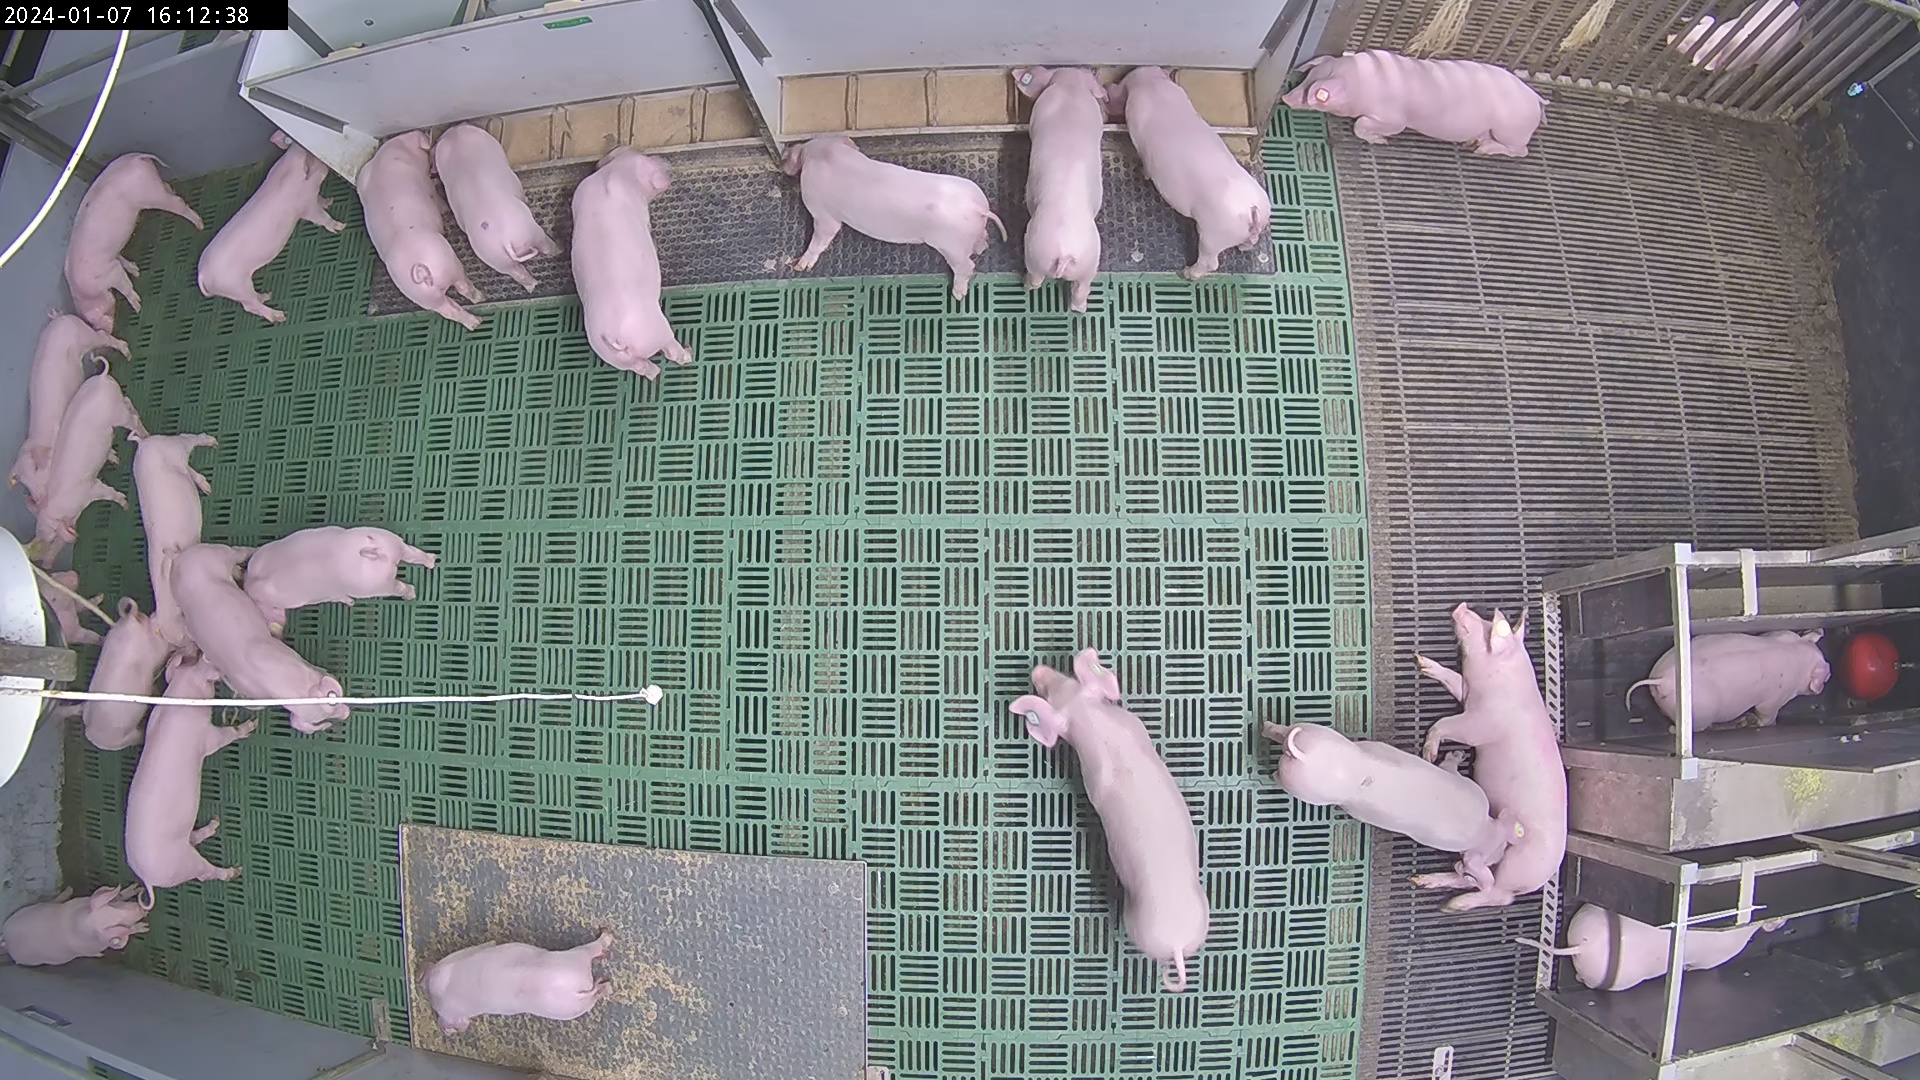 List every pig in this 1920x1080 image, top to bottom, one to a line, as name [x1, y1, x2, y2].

pig [1664, 0, 1801, 91]
pig [1283, 51, 1550, 157]
pig [1011, 63, 1111, 311]
pig [1106, 63, 1270, 281]
pig [432, 120, 564, 289]
pig [195, 129, 352, 322]
pig [354, 129, 489, 333]
pig [782, 134, 1010, 303]
pig [573, 143, 693, 382]
pig [62, 154, 202, 332]
pig [10, 313, 131, 504]
pig [25, 356, 150, 572]
pig [125, 432, 219, 657]
pig [232, 526, 436, 640]
pig [164, 542, 352, 735]
pig [35, 569, 105, 719]
pig [82, 598, 177, 752]
pig [1405, 603, 1566, 914]
pig [1626, 625, 1833, 733]
pig [123, 648, 258, 910]
pig [1008, 650, 1213, 992]
pig [1260, 719, 1532, 896]
pig [0, 880, 152, 967]
pig [1517, 905, 1788, 993]
pig [414, 929, 616, 1036]